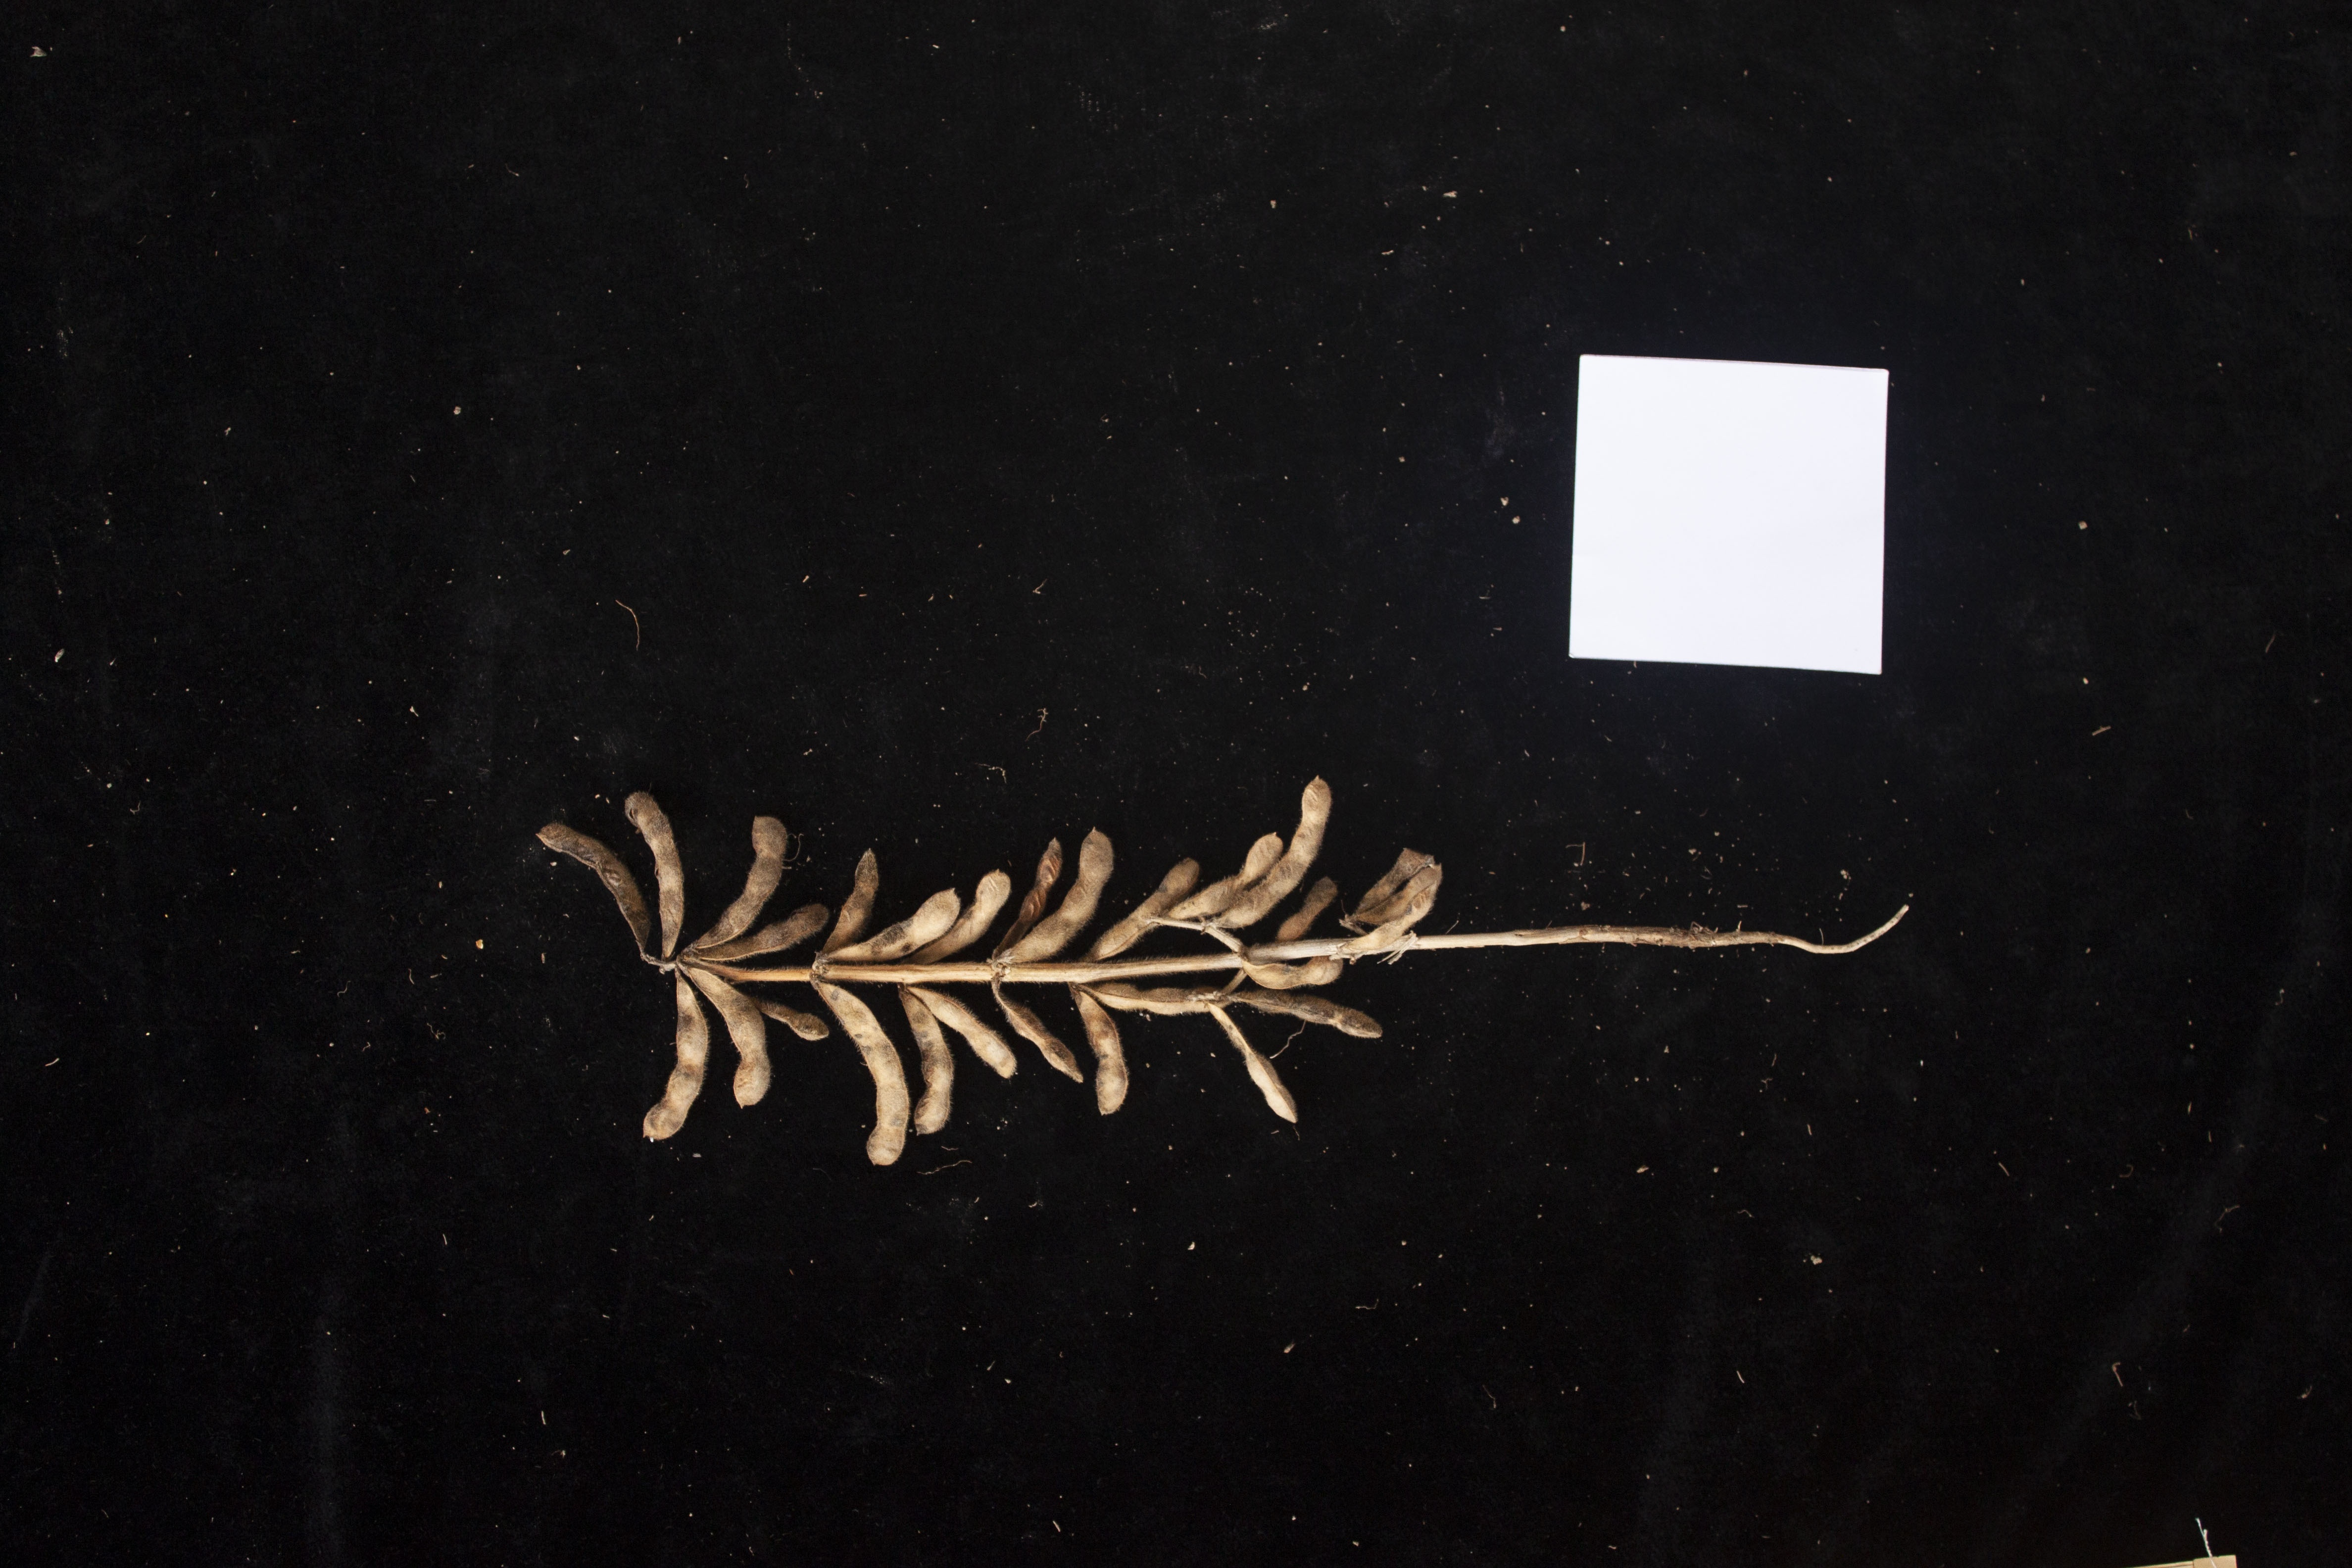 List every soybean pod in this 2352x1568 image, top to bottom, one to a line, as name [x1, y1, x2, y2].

soybean pod [1218, 775, 1331, 928]
soybean pod [626, 794, 685, 954]
soybean pod [682, 817, 786, 955]
soybean pod [536, 822, 648, 954]
soybean pod [1000, 833, 1113, 968]
soybean pod [1168, 833, 1281, 920]
soybean pod [995, 838, 1060, 954]
soybean pod [823, 853, 876, 954]
soybean pod [1079, 857, 1195, 963]
soybean pod [1352, 862, 1438, 925]
soybean pod [913, 872, 1009, 965]
soybean pod [1278, 880, 1334, 944]
soybean pod [827, 890, 960, 962]
soybean pod [693, 905, 826, 962]
soybean pod [1243, 952, 1342, 991]
soybean pod [682, 971, 770, 1109]
soybean pod [641, 972, 710, 1145]
soybean pod [994, 981, 1080, 1084]
soybean pod [816, 982, 908, 1168]
soybean pod [1079, 985, 1231, 1015]
soybean pod [1072, 988, 1128, 1116]
soybean pod [910, 991, 1015, 1079]
soybean pod [1225, 991, 1381, 1038]
soybean pod [900, 994, 954, 1135]
soybean pod [749, 997, 829, 1042]
soybean pod [1208, 1010, 1298, 1124]